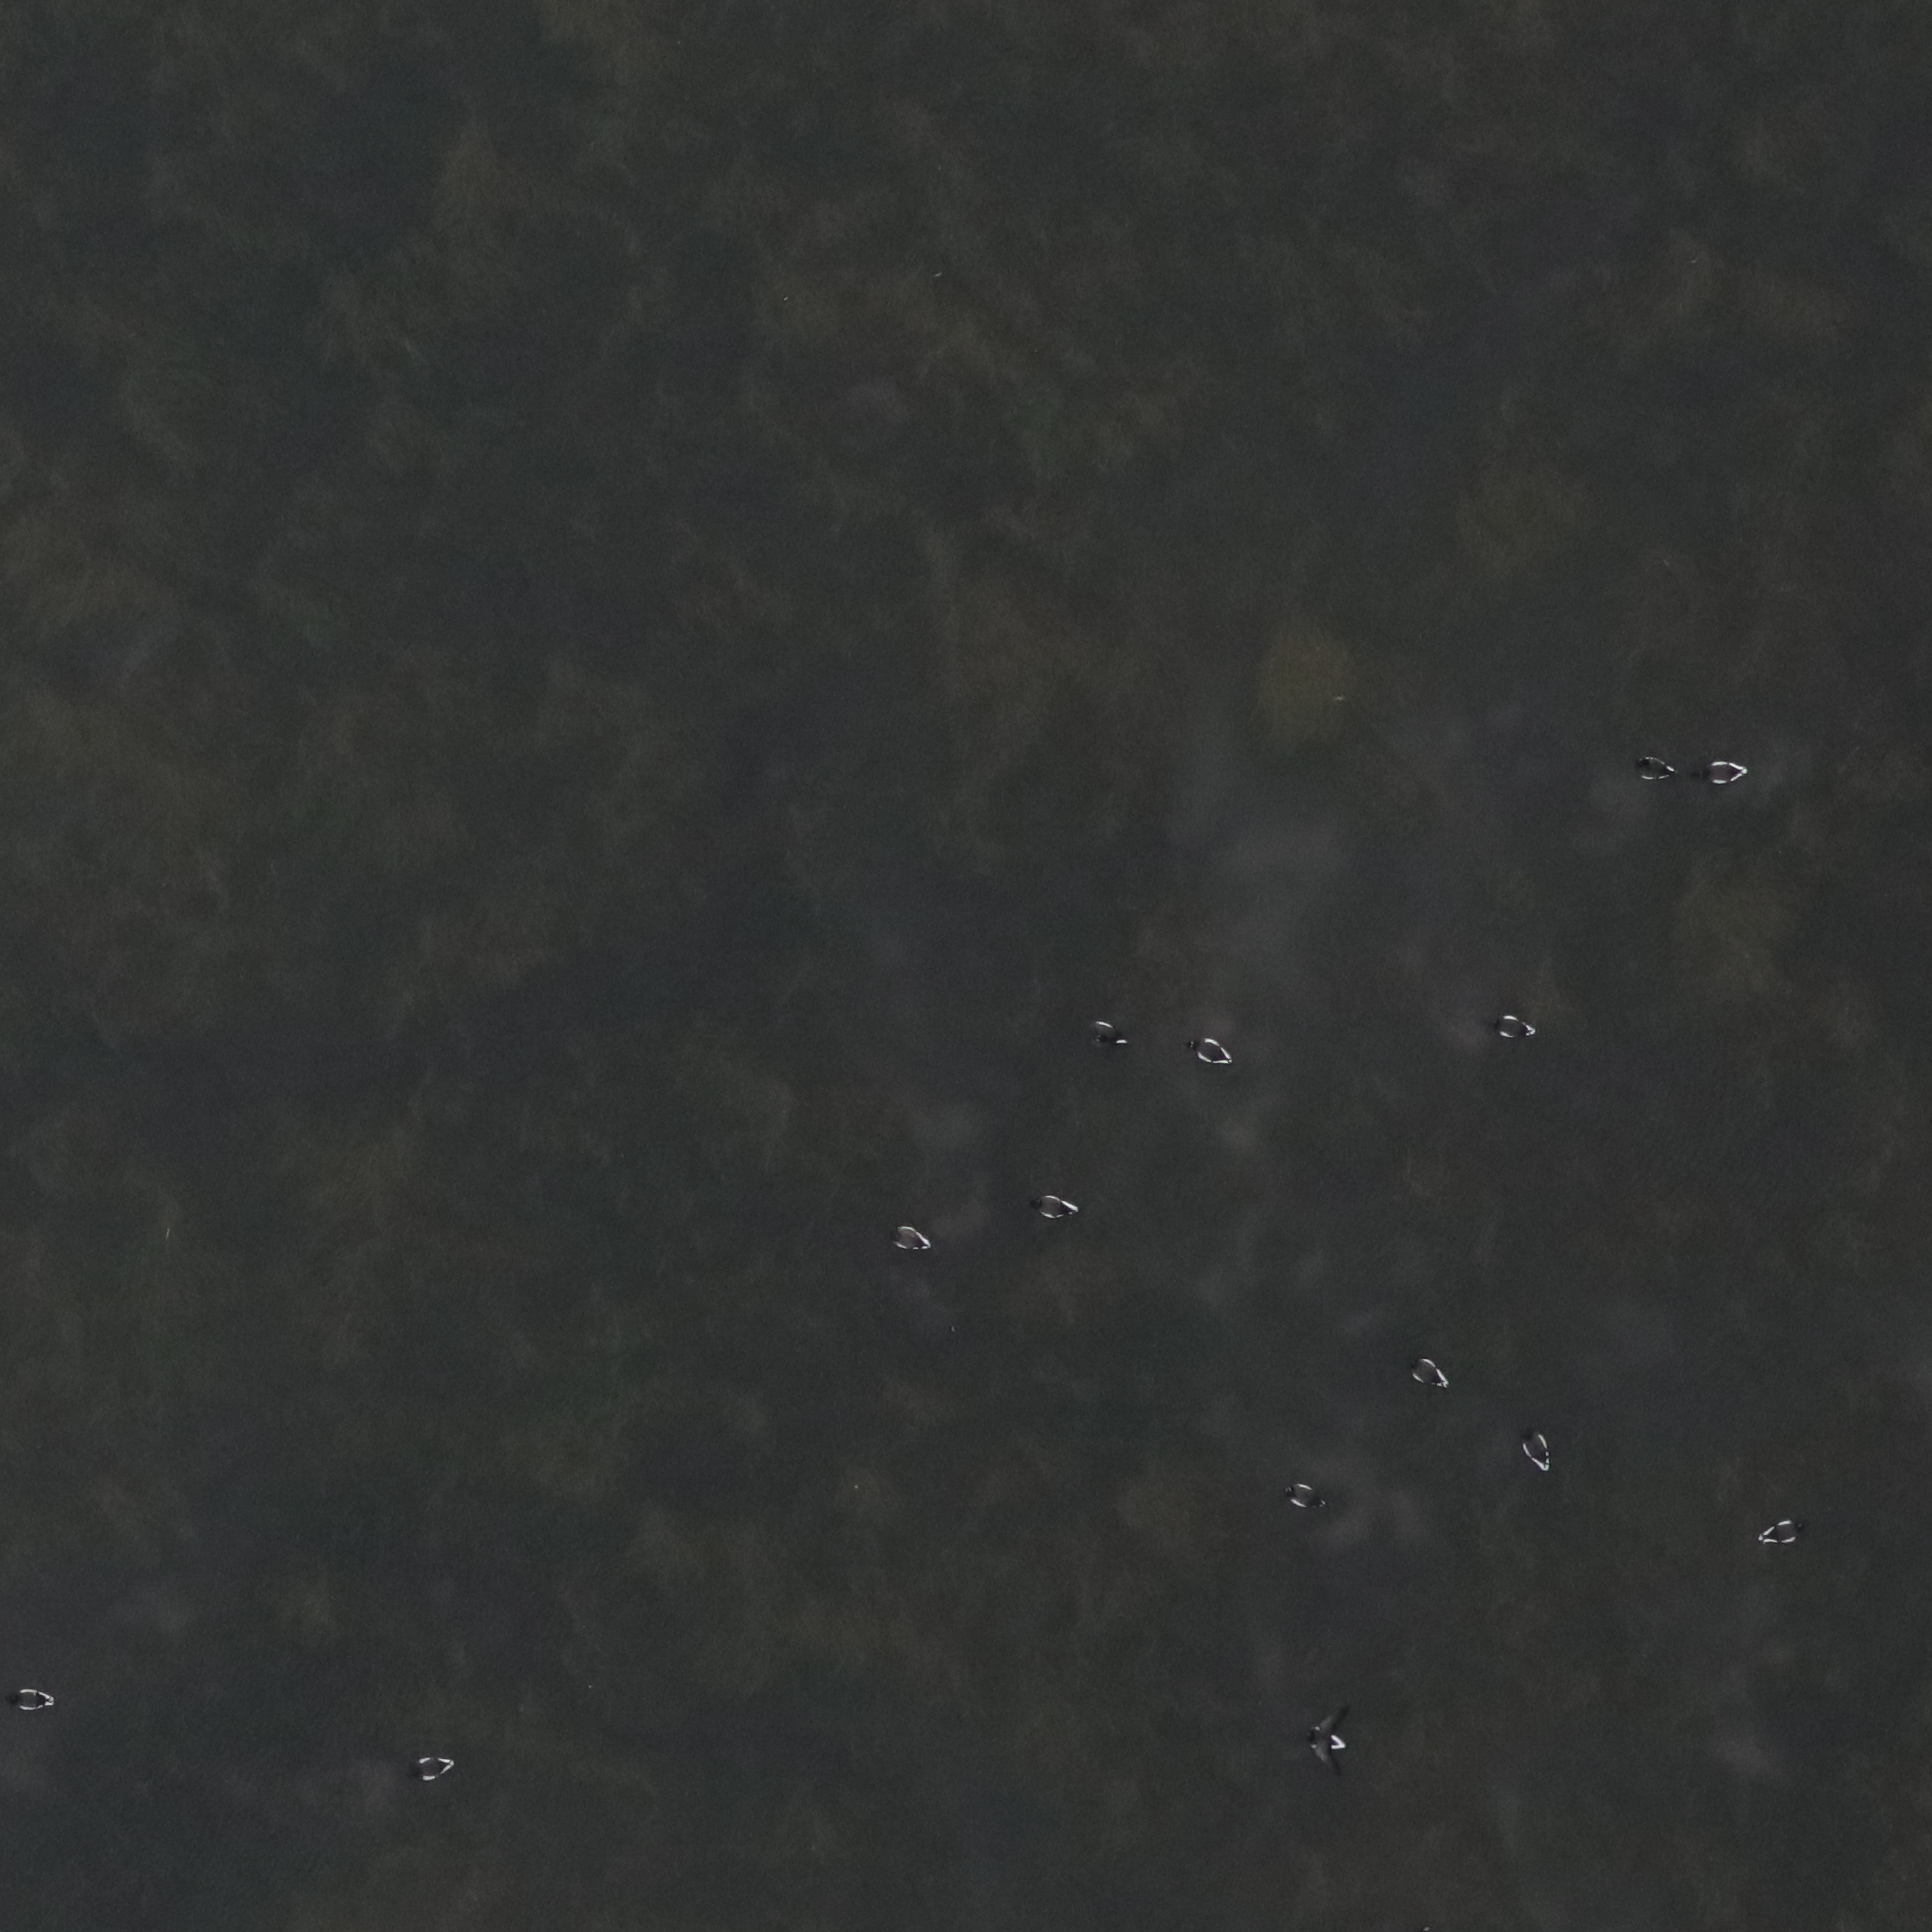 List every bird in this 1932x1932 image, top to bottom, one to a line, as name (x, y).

brant (1655, 769)
brant (1722, 774)
brant (1514, 1029)
brant (1109, 1035)
brant (1212, 1050)
brant (1055, 1207)
brant (909, 1239)
brant (1428, 1373)
brant (1535, 1450)
brant (1304, 1498)
brant (1782, 1532)
brant (30, 1700)
brant (1326, 1744)
brant (430, 1771)